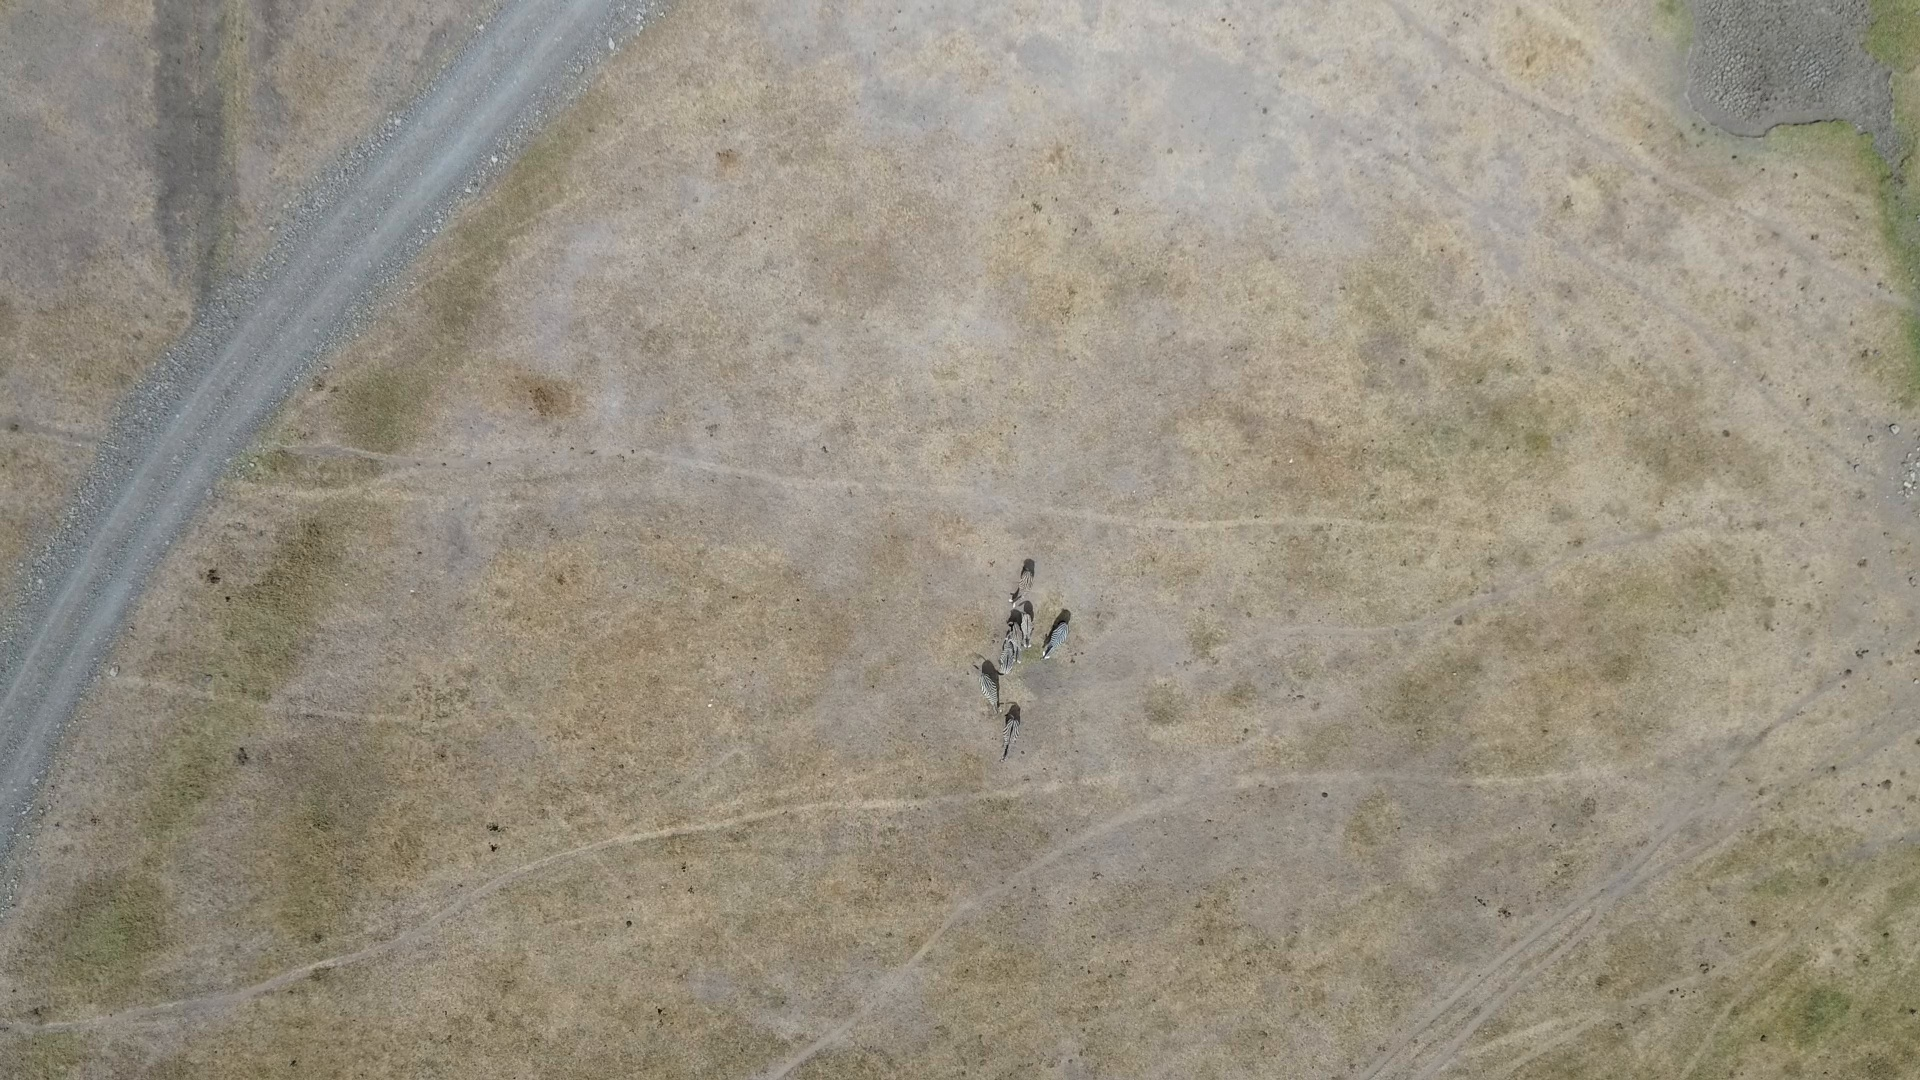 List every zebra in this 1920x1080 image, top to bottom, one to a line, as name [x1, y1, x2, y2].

zebra [1009, 571, 1033, 608]
zebra [1021, 613, 1033, 649]
zebra [1012, 620, 1023, 665]
zebra [1042, 622, 1069, 659]
zebra [998, 631, 1015, 674]
zebra [979, 674, 1000, 714]
zebra [1001, 718, 1019, 763]